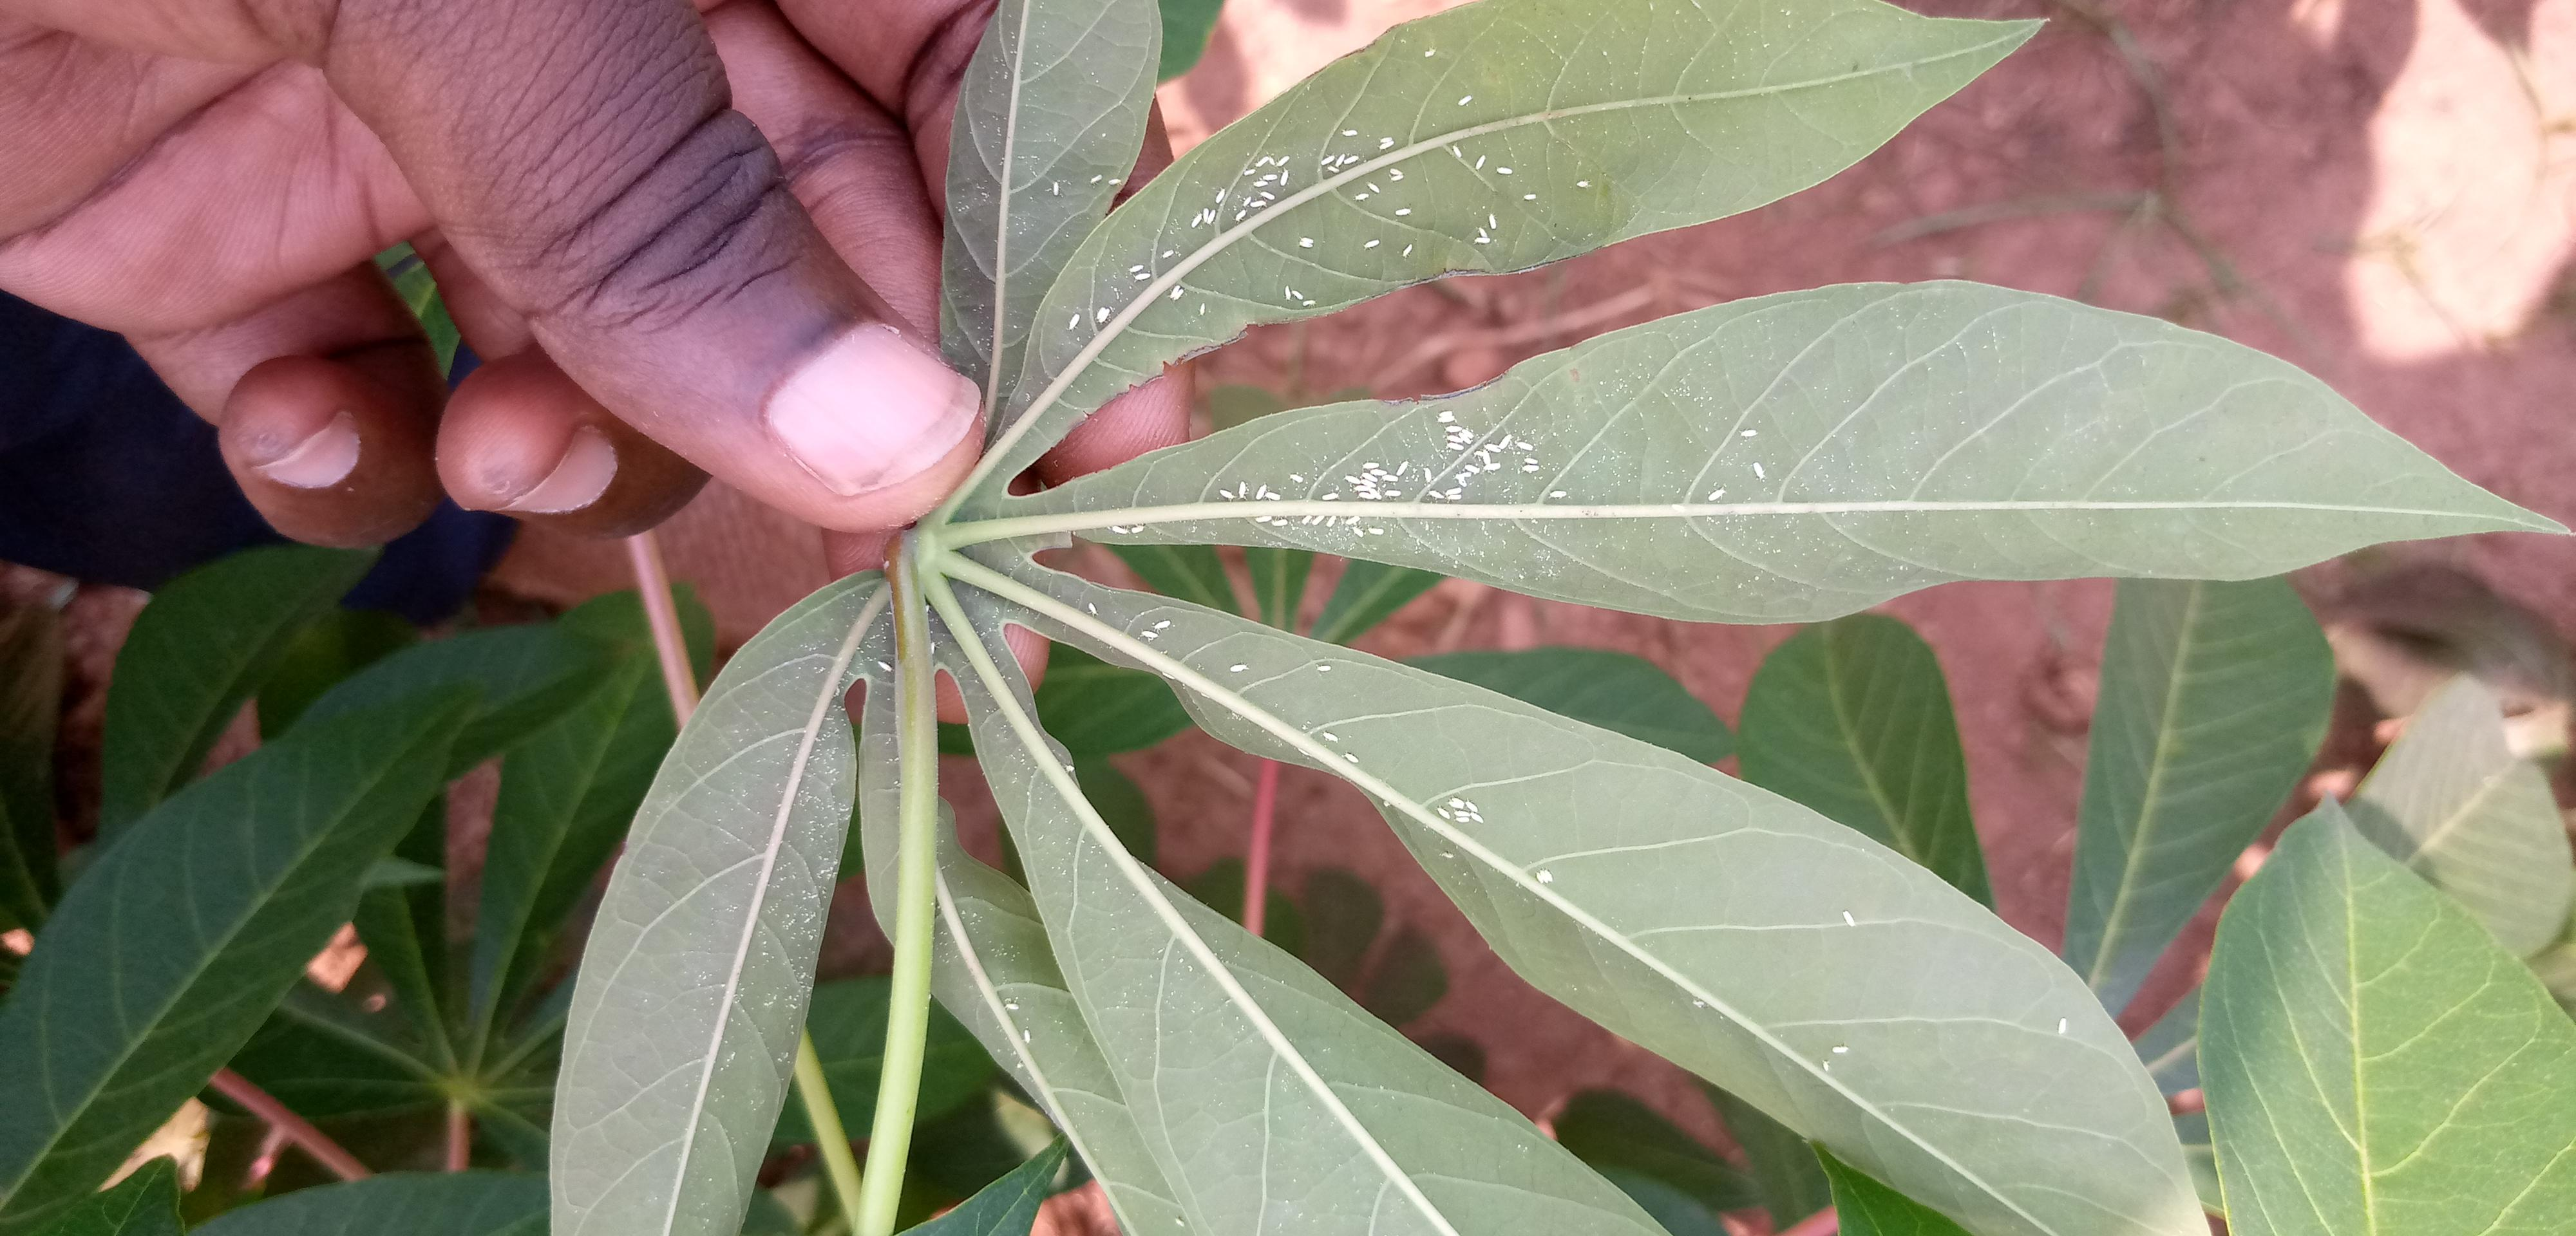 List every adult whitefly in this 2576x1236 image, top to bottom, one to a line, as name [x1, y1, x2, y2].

whitefly [1423, 42, 1439, 59]
whitefly [1454, 93, 1474, 106]
whitefly [1341, 129, 1361, 138]
whitefly [1379, 135, 1393, 143]
whitefly [1378, 139, 1394, 150]
whitefly [1451, 144, 1464, 158]
whitefly [1321, 153, 1335, 165]
whitefly [1343, 153, 1361, 166]
whitefly [1474, 153, 1487, 171]
whitefly [1276, 154, 1289, 169]
whitefly [1255, 155, 1270, 168]
whitefly [1325, 165, 1340, 174]
whitefly [1494, 166, 1513, 176]
whitefly [1389, 167, 1404, 175]
whitefly [1242, 168, 1256, 176]
whitefly [1278, 168, 1290, 187]
whitefly [1088, 174, 1103, 186]
whitefly [1262, 174, 1278, 180]
whitefly [1390, 174, 1406, 182]
whitefly [1108, 176, 1122, 188]
whitefly [1253, 179, 1269, 187]
whitefly [1576, 180, 1590, 188]
whitefly [1050, 180, 1060, 199]
whitefly [1365, 181, 1381, 194]
whitefly [1215, 187, 1228, 203]
whitefly [1260, 191, 1275, 200]
whitefly [1350, 191, 1370, 201]
whitefly [1522, 192, 1539, 201]
whitefly [1244, 196, 1253, 207]
whitefly [1250, 200, 1267, 207]
whitefly [1202, 207, 1209, 225]
whitefly [1393, 207, 1413, 216]
whitefly [1209, 207, 1217, 224]
whitefly [1235, 208, 1247, 221]
whitefly [1191, 212, 1202, 229]
whitefly [1488, 212, 1497, 230]
whitefly [1477, 226, 1489, 237]
whitefly [1298, 236, 1315, 243]
whitefly [1473, 236, 1492, 244]
whitefly [1361, 239, 1381, 250]
whitefly [1298, 241, 1314, 248]
whitefly [1400, 242, 1414, 260]
whitefly [1160, 248, 1173, 260]
whitefly [1129, 262, 1146, 272]
whitefly [1133, 272, 1152, 282]
whitefly [1170, 284, 1180, 298]
whitefly [1283, 284, 1291, 302]
whitefly [1174, 288, 1184, 302]
whitefly [1292, 288, 1304, 299]
whitefly [1302, 297, 1317, 306]
whitefly [1198, 301, 1209, 316]
whitefly [1097, 304, 1107, 321]
whitefly [1100, 307, 1112, 324]
whitefly [1067, 311, 1081, 332]
whitefly [1437, 410, 1455, 417]
whitefly [1437, 416, 1456, 423]
whitefly [1444, 426, 1462, 432]
whitefly [1739, 429, 1758, 437]
whitefly [1446, 434, 1465, 444]
whitefly [1499, 434, 1512, 449]
whitefly [1515, 440, 1535, 451]
whitefly [1483, 442, 1502, 452]
whitefly [1448, 443, 1466, 454]
whitefly [1484, 449, 1490, 464]
whitefly [1473, 450, 1483, 456]
whitefly [1522, 456, 1539, 464]
whitefly [1395, 459, 1409, 476]
whitefly [1753, 460, 1768, 481]
whitefly [1363, 461, 1380, 469]
whitefly [1464, 462, 1479, 474]
whitefly [1480, 462, 1502, 473]
whitefly [1423, 464, 1432, 484]
whitefly [1521, 465, 1542, 473]
whitefly [1370, 468, 1387, 474]
whitefly [1289, 471, 1305, 485]
whitefly [1361, 472, 1379, 482]
whitefly [1455, 472, 1472, 478]
whitefly [1381, 473, 1398, 482]
whitefly [1343, 474, 1360, 484]
whitefly [1456, 474, 1468, 489]
whitefly [1361, 478, 1378, 488]
whitefly [1238, 479, 1248, 498]
whitefly [1254, 481, 1267, 499]
whitefly [1356, 485, 1369, 491]
whitefly [1445, 487, 1463, 494]
whitefly [1368, 487, 1381, 501]
whitefly [1707, 487, 1727, 502]
whitefly [1218, 488, 1234, 500]
whitefly [1370, 488, 1383, 500]
whitefly [1385, 489, 1403, 498]
whitefly [1427, 489, 1445, 501]
whitefly [1548, 489, 1570, 499]
whitefly [1264, 491, 1281, 502]
whitefly [1320, 491, 1339, 501]
whitefly [1357, 492, 1374, 501]
whitefly [1446, 494, 1462, 501]
whitefly [1303, 513, 1312, 527]
whitefly [1312, 514, 1325, 526]
whitefly [1345, 514, 1360, 526]
whitefly [1327, 514, 1337, 527]
whitefly [1254, 516, 1272, 522]
whitefly [1271, 518, 1289, 528]
whitefly [1130, 525, 1146, 534]
whitefly [1112, 525, 1128, 534]
whitefly [1351, 525, 1364, 539]
whitefly [1367, 526, 1385, 536]
whitefly [1086, 601, 1099, 616]
whitefly [1153, 619, 1174, 630]
whitefly [1140, 630, 1159, 640]
whitefly [1229, 662, 1249, 672]
whitefly [1315, 663, 1334, 675]
whitefly [1322, 728, 1340, 744]
whitefly [1342, 751, 1359, 763]
whitefly [1450, 796, 1464, 803]
whitefly [1465, 799, 1480, 814]
whitefly [1448, 801, 1464, 809]
whitefly [1436, 805, 1450, 819]
whitefly [1454, 809, 1473, 817]
whitefly [1471, 812, 1483, 824]
whitefly [1455, 816, 1470, 823]
whitefly [1440, 850, 1455, 861]
whitefly [1540, 868, 1549, 884]
whitefly [1546, 868, 1554, 881]
whitefly [1535, 872, 1542, 883]
whitefly [1841, 909, 1856, 929]
whitefly [2056, 1015, 2071, 1036]
whitefly [1830, 1044, 1850, 1053]
whitefly [1821, 1057, 1830, 1072]